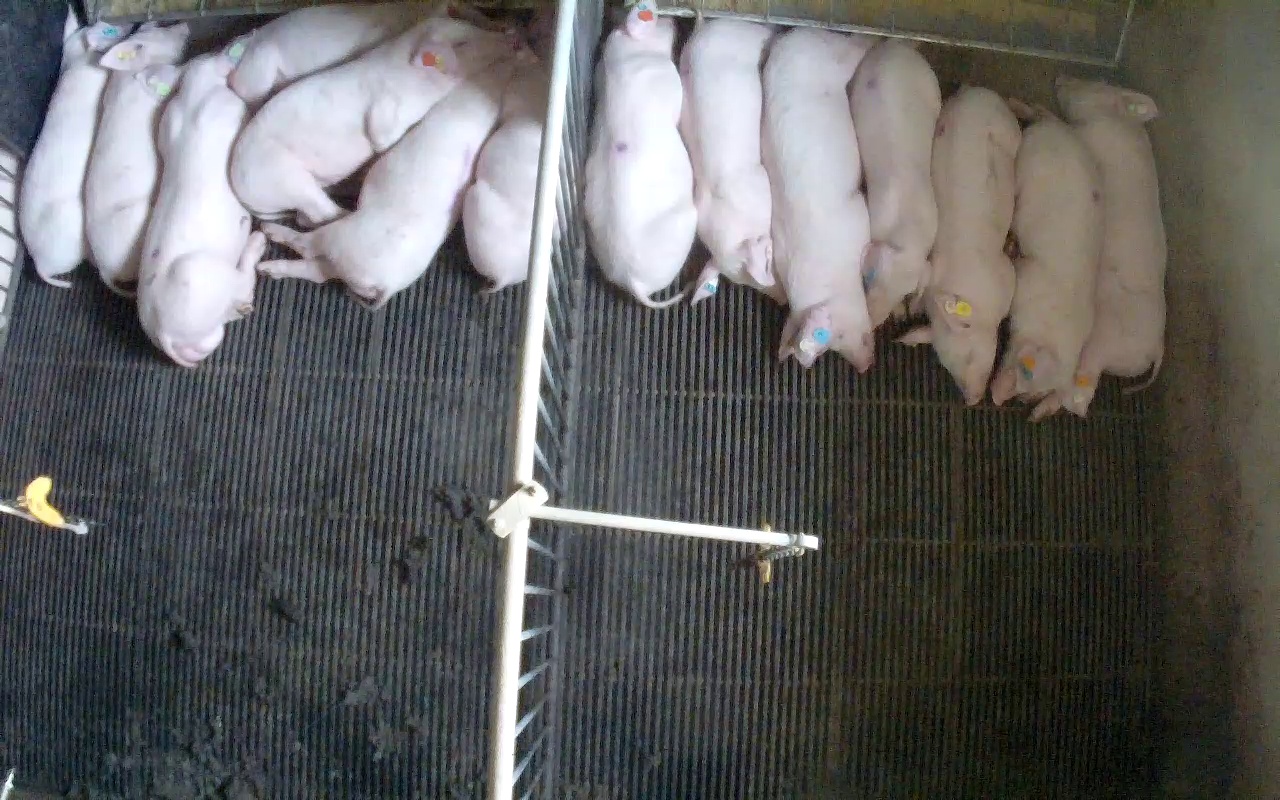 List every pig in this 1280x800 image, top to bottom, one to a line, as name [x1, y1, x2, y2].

pig [225, 0, 498, 112]
pig [462, 0, 578, 296]
pig [587, 0, 698, 311]
pig [230, 5, 509, 227]
pig [15, 6, 133, 292]
pig [677, 6, 788, 308]
pig [254, 14, 540, 311]
pig [82, 18, 193, 302]
pig [761, 25, 882, 377]
pig [134, 35, 269, 370]
pig [850, 39, 941, 333]
pig [1008, 72, 1166, 423]
pig [892, 83, 1024, 409]
pig [988, 101, 1097, 408]
pig [0, 142, 23, 329]